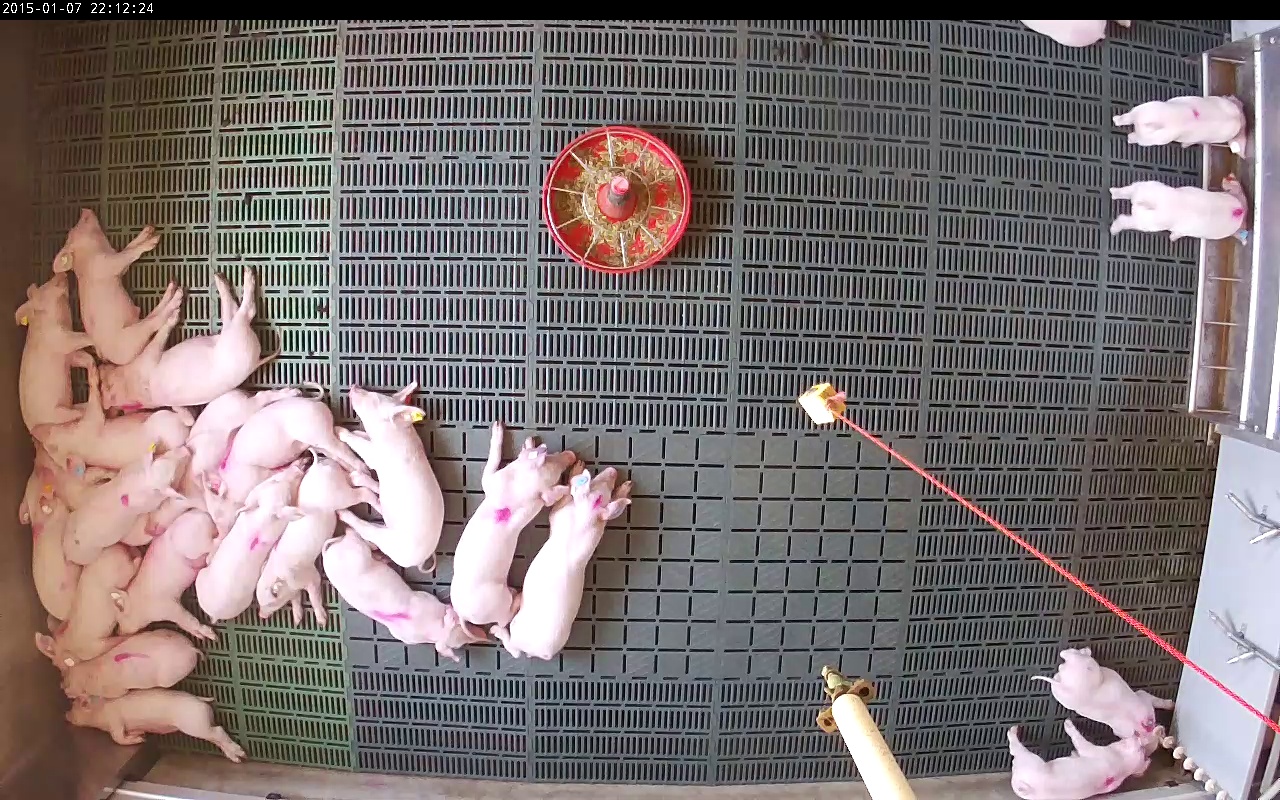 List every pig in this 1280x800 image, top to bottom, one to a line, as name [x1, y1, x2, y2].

pig [1019, 21, 1111, 48]
pig [1113, 92, 1249, 157]
pig [1108, 174, 1252, 245]
pig [53, 208, 182, 367]
pig [96, 263, 281, 415]
pig [14, 271, 108, 432]
pig [330, 380, 444, 573]
pig [193, 381, 373, 540]
pig [31, 386, 196, 481]
pig [144, 386, 304, 537]
pig [451, 423, 579, 641]
pig [30, 435, 154, 546]
pig [62, 441, 193, 566]
pig [255, 444, 386, 627]
pig [488, 456, 632, 662]
pig [196, 464, 307, 624]
pig [18, 468, 82, 621]
pig [111, 509, 222, 641]
pig [321, 525, 486, 663]
pig [36, 541, 142, 677]
pig [59, 627, 204, 699]
pig [1030, 648, 1176, 756]
pig [66, 687, 247, 764]
pig [1006, 717, 1152, 799]